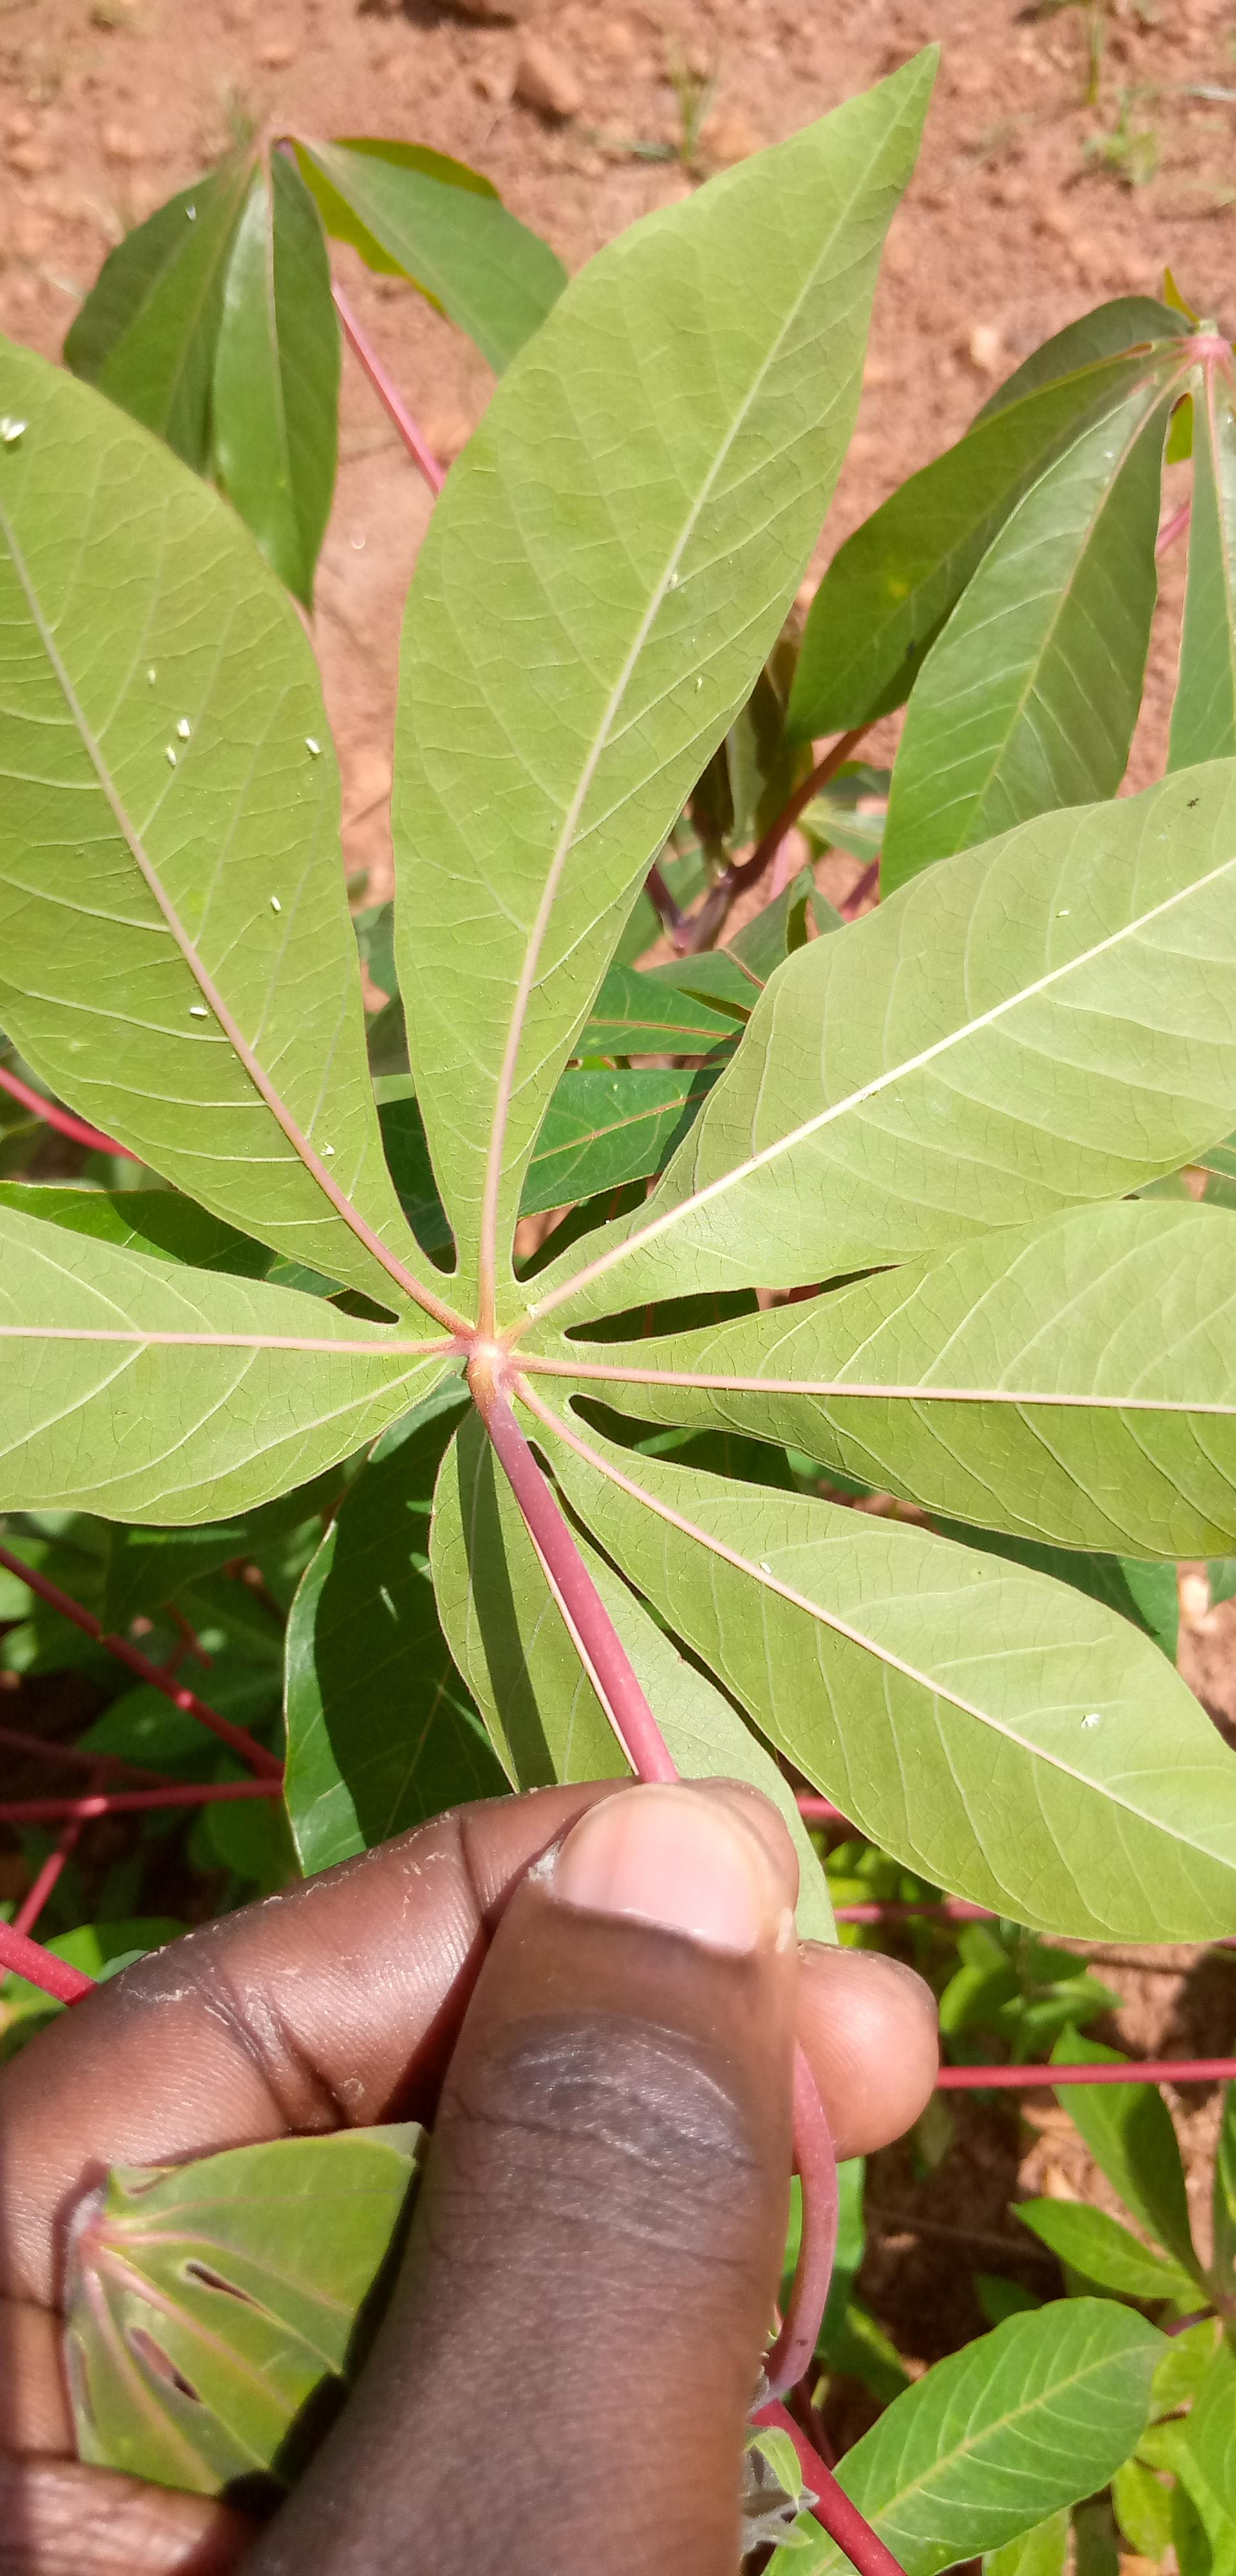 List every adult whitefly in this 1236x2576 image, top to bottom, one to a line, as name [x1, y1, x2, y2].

whitefly [183, 204, 199, 222]
whitefly [1, 417, 10, 436]
whitefly [3, 422, 26, 444]
whitefly [668, 573, 679, 591]
whitefly [145, 669, 158, 685]
whitefly [693, 675, 705, 694]
whitefly [176, 717, 191, 739]
whitefly [304, 736, 323, 756]
whitefly [162, 745, 178, 767]
whitefly [270, 895, 282, 913]
whitefly [1056, 909, 1071, 918]
whitefly [189, 1003, 209, 1018]
whitefly [319, 1141, 337, 1158]
whitefly [523, 1300, 539, 1320]
whitefly [759, 1560, 772, 1575]
whitefly [1079, 1712, 1101, 1730]